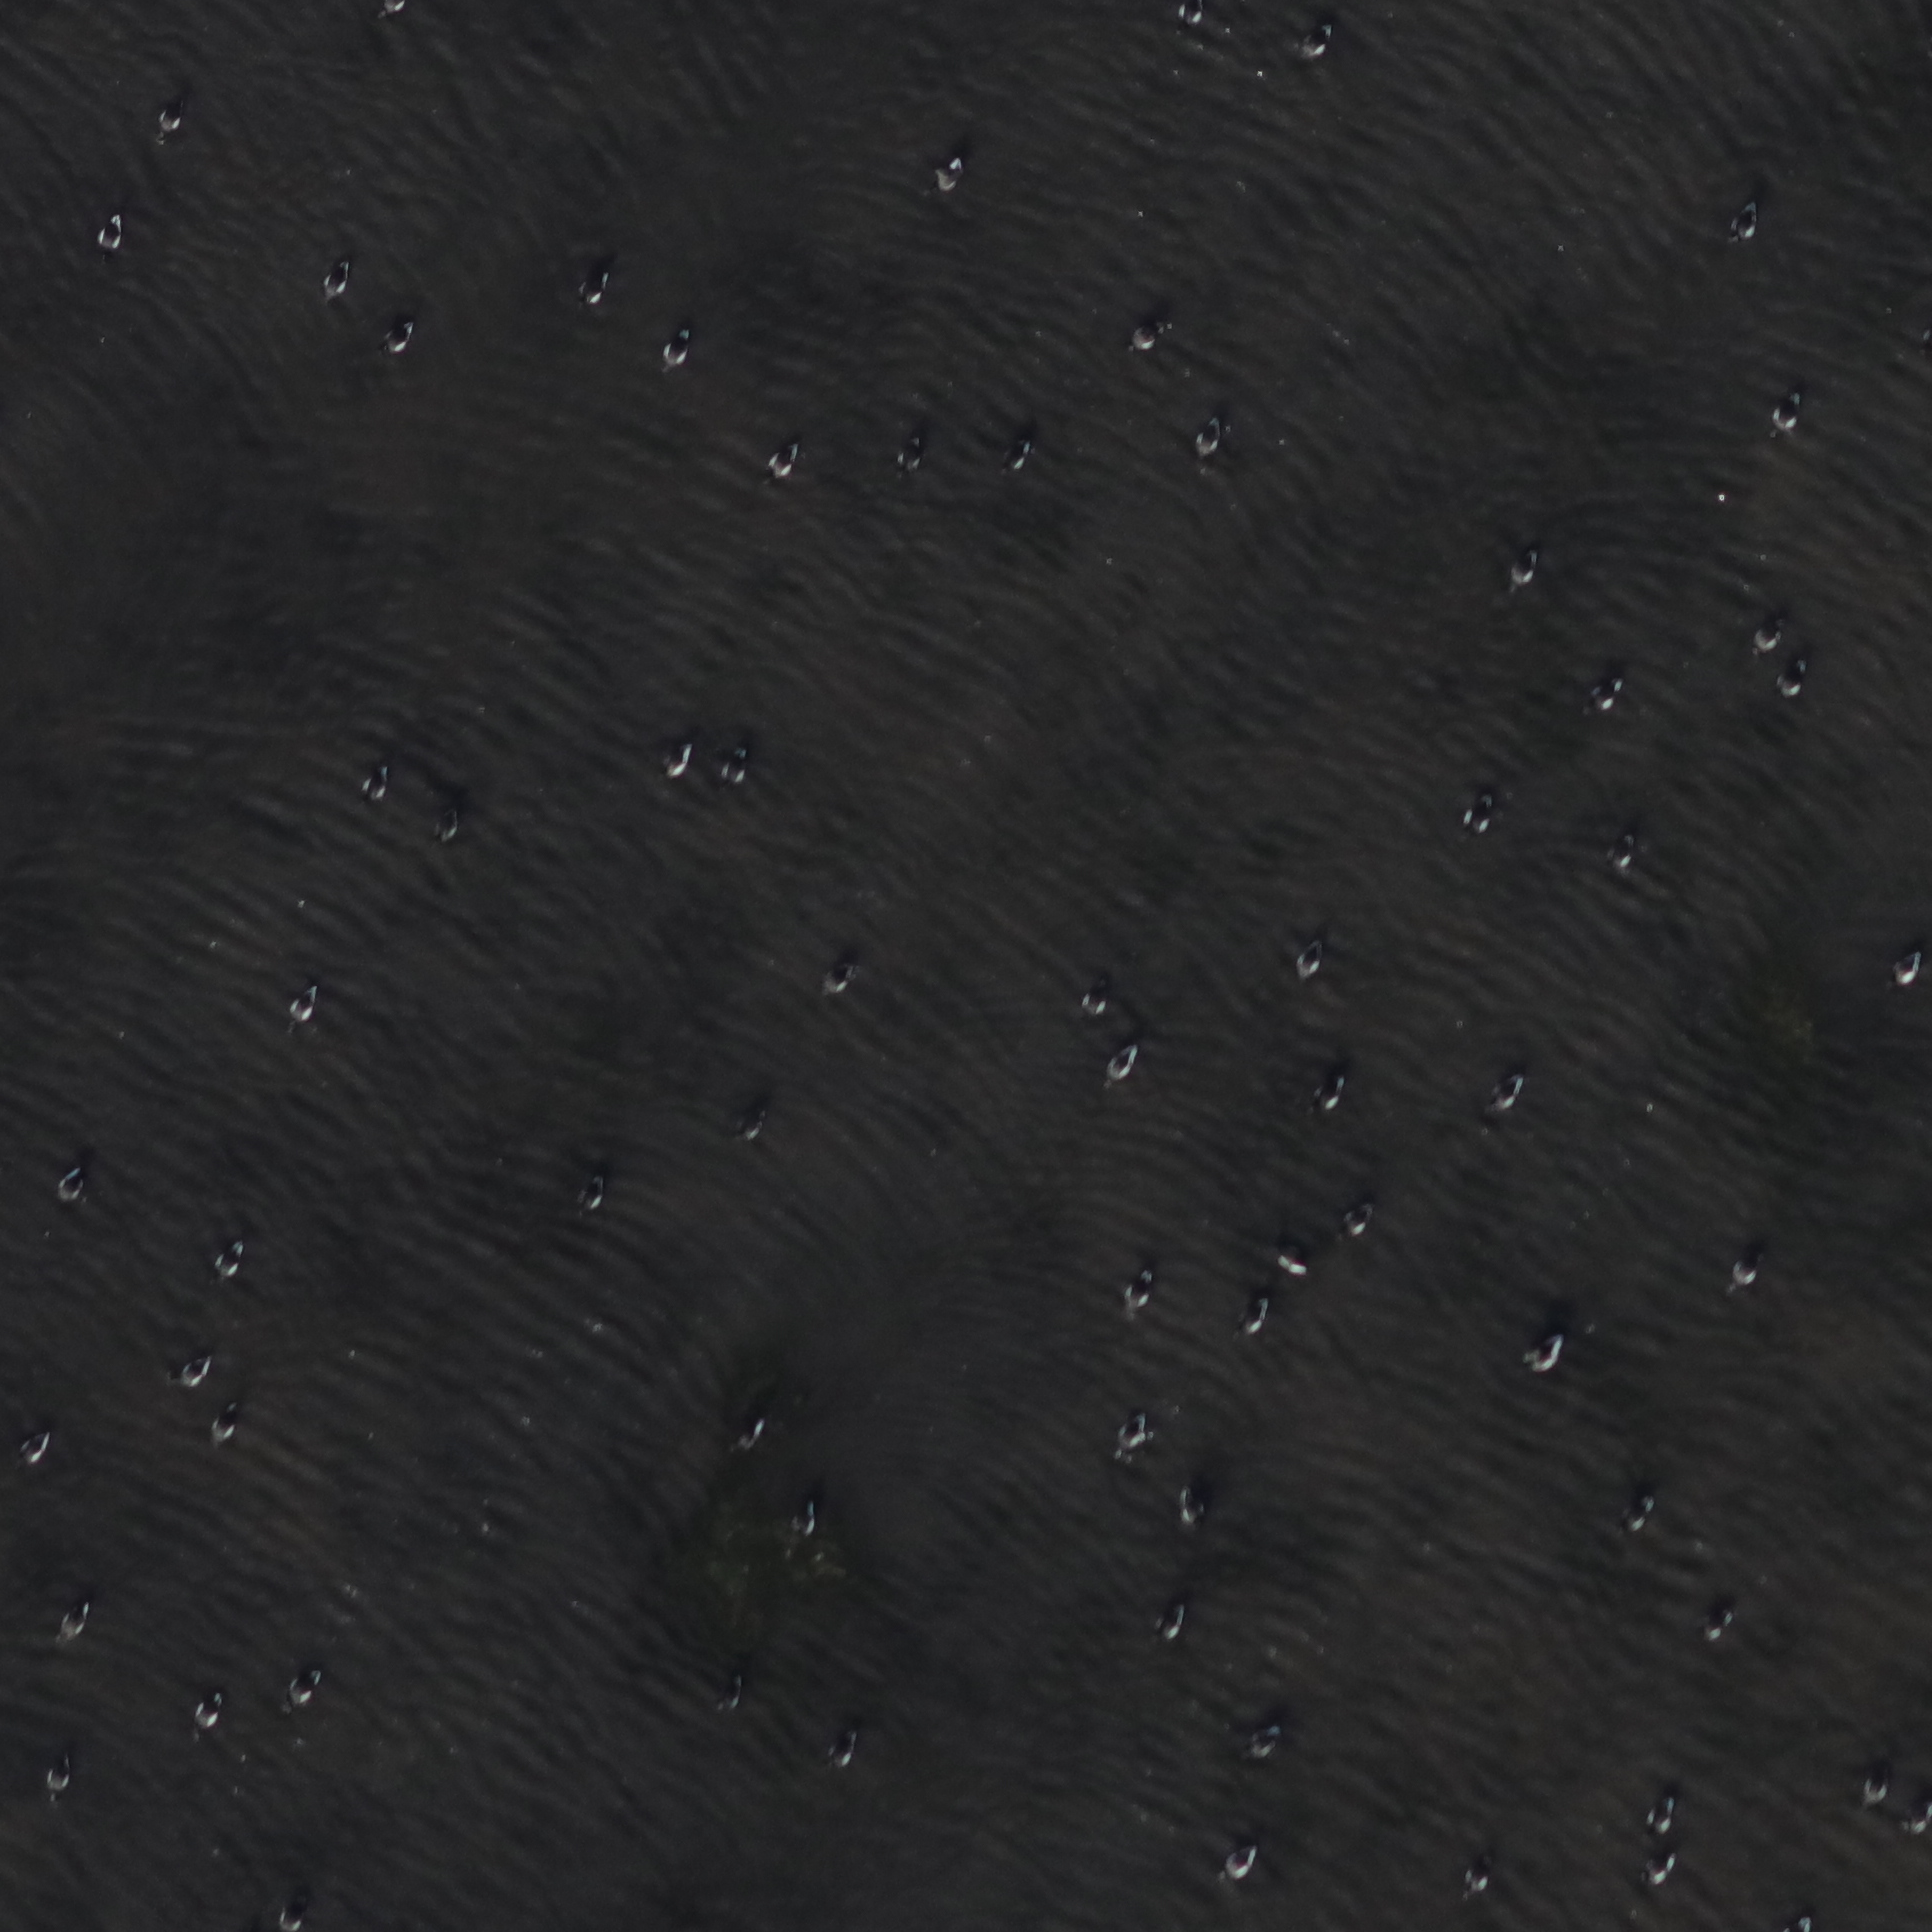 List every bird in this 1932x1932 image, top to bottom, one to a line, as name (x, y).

brant (393, 2)
brant (1191, 11)
brant (1312, 41)
brant (168, 120)
brant (946, 177)
brant (1744, 220)
brant (109, 236)
brant (335, 280)
brant (599, 284)
brant (395, 337)
brant (1145, 337)
brant (1930, 337)
brant (677, 346)
brant (1787, 409)
brant (1209, 440)
brant (910, 456)
brant (1013, 456)
brant (782, 461)
brant (1520, 568)
brant (1762, 633)
brant (1789, 677)
brant (1603, 692)
brant (674, 759)
brant (735, 767)
brant (373, 783)
brant (1478, 815)
brant (442, 829)
brant (1624, 859)
brant (1308, 960)
brant (1906, 966)
brant (841, 975)
brant (1095, 998)
brant (303, 1004)
brant (1121, 1062)
brant (1327, 1091)
brant (1504, 1094)
brant (757, 1119)
brant (71, 1186)
brant (589, 1191)
brant (1355, 1219)
brant (227, 1261)
brant (1296, 1264)
brant (1744, 1271)
brant (1140, 1292)
brant (1251, 1312)
brant (1544, 1356)
brant (190, 1369)
brant (224, 1425)
brant (1129, 1433)
brant (752, 1436)
brant (34, 1447)
brant (1194, 1502)
brant (1633, 1513)
brant (801, 1514)
brant (1171, 1622)
brant (72, 1623)
brant (1716, 1625)
brant (302, 1688)
brant (729, 1690)
brant (207, 1713)
brant (1262, 1742)
brant (841, 1747)
brant (59, 1780)
brant (1877, 1791)
brant (1659, 1813)
brant (1919, 1819)
brant (1238, 1863)
brant (1654, 1869)
brant (1474, 1884)
brant (296, 1918)